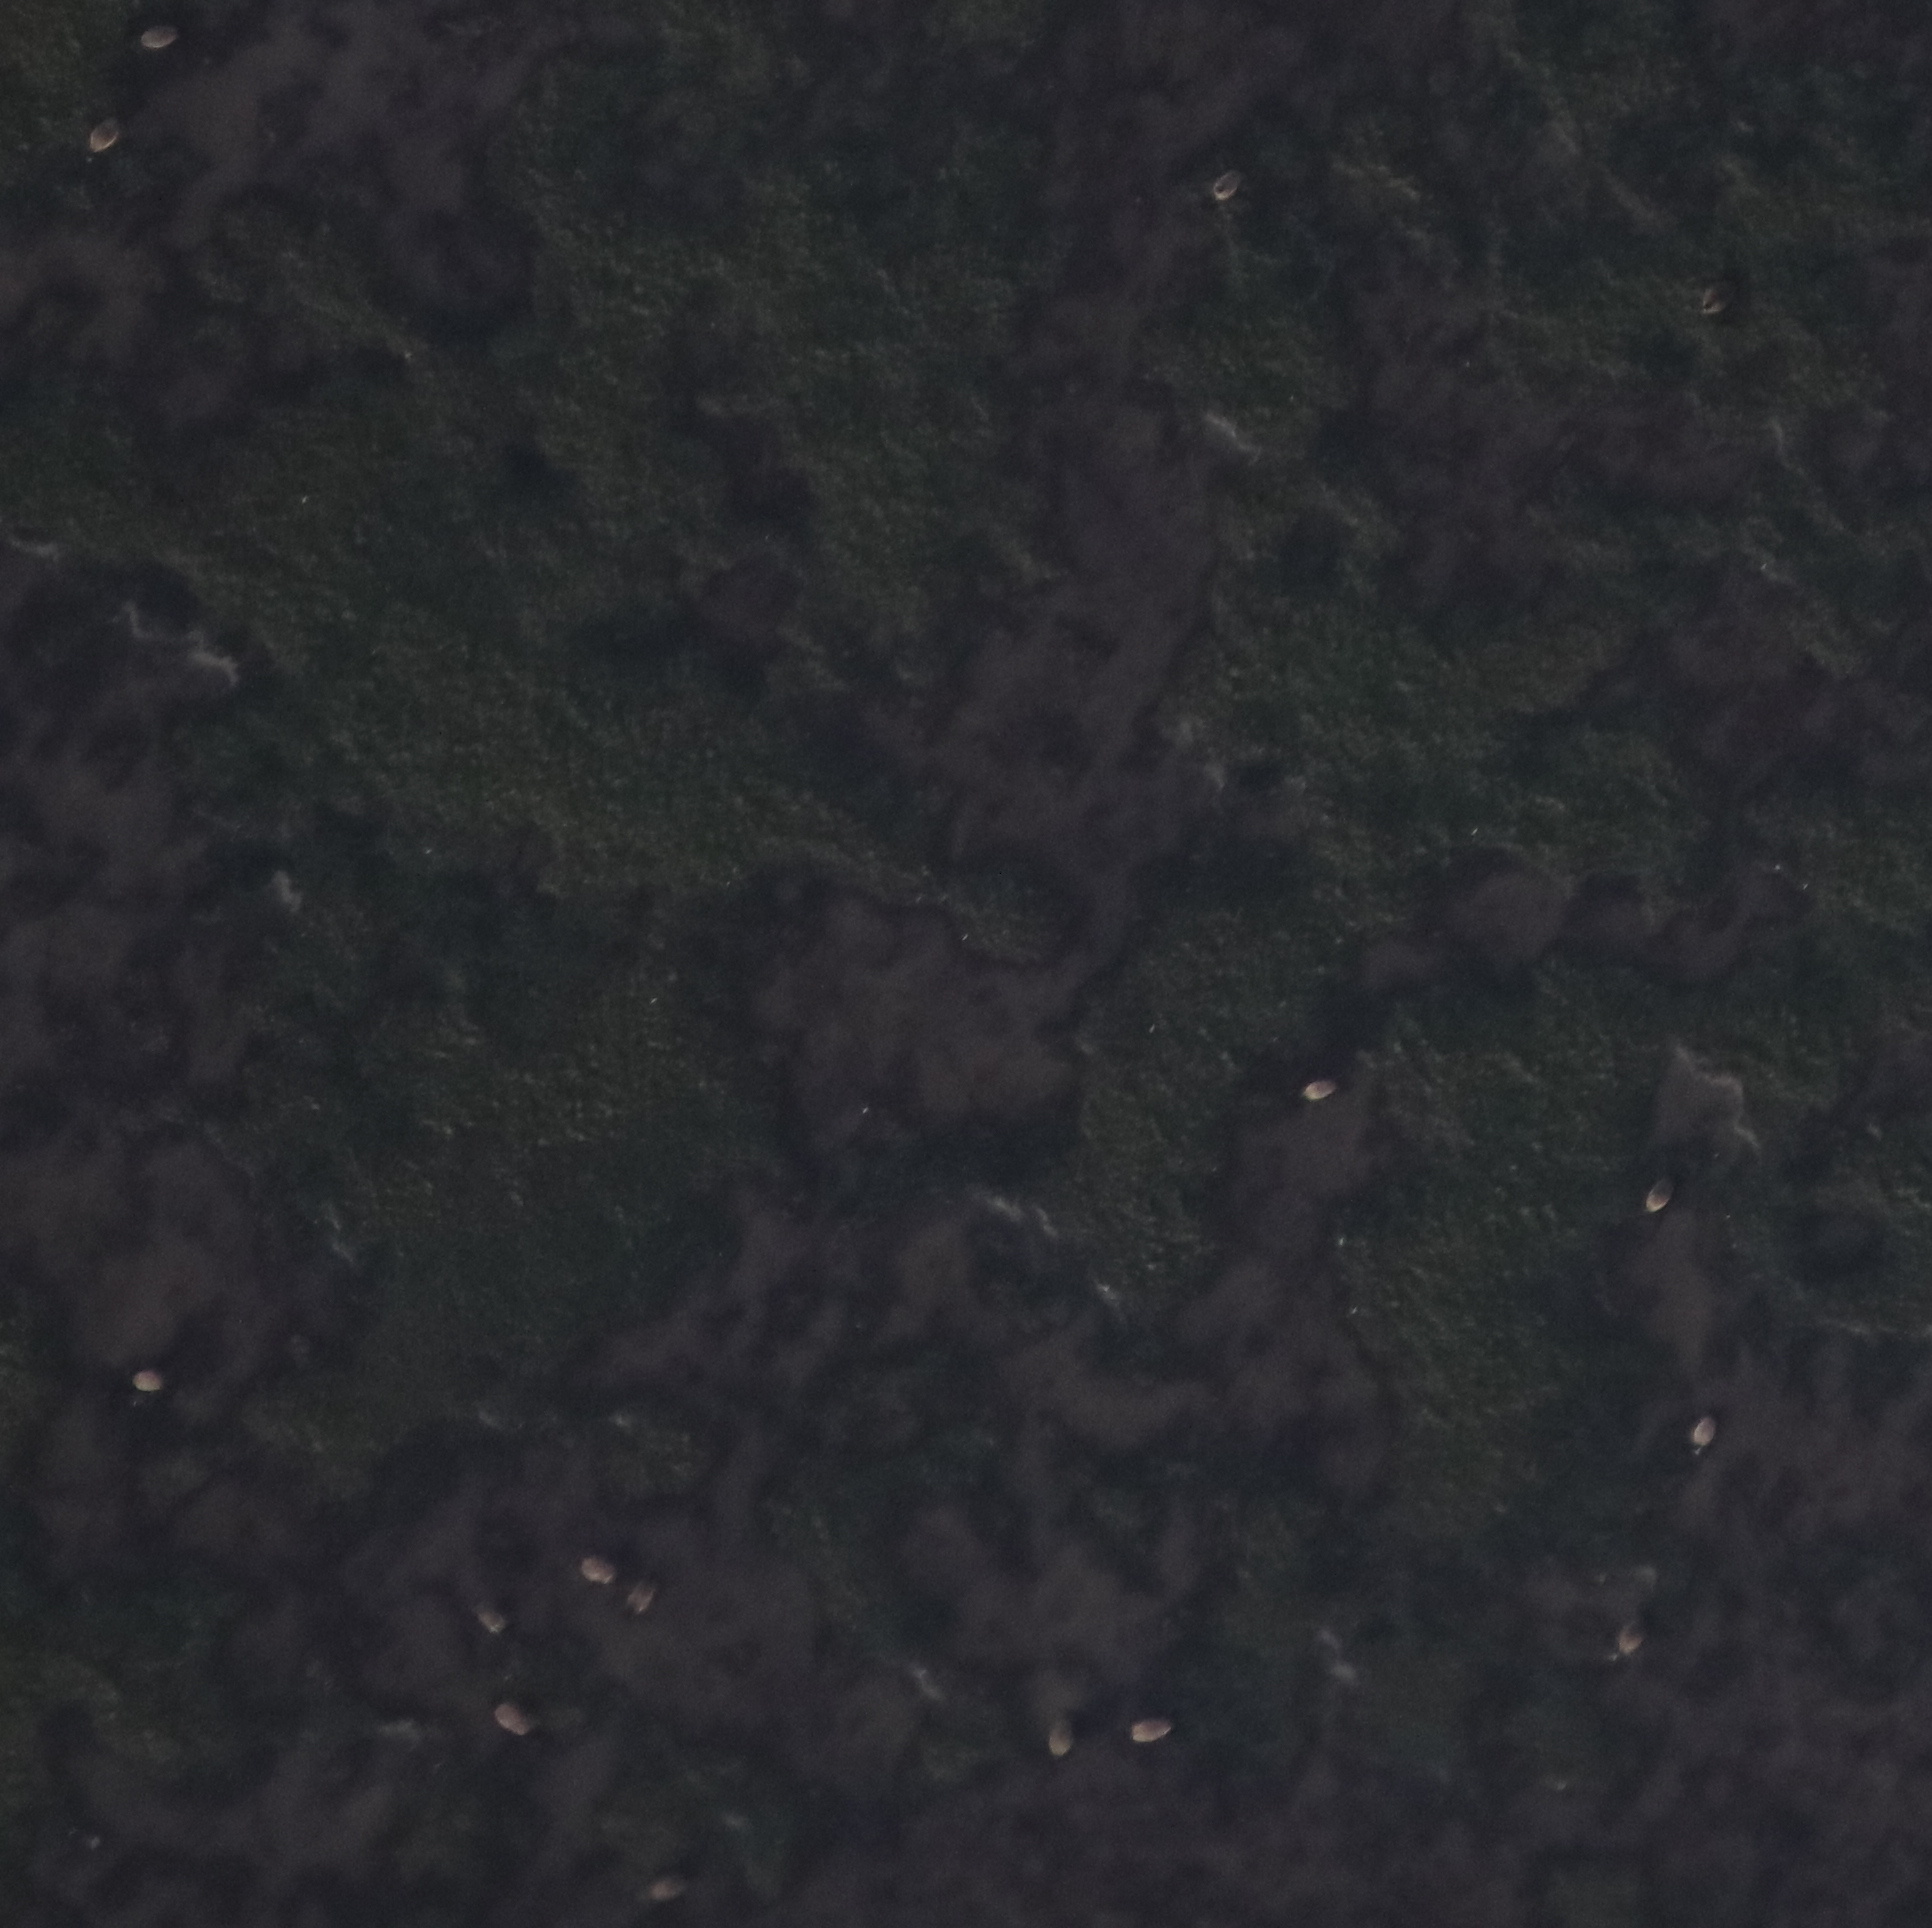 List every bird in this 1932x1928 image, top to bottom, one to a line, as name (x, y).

Canada goose (159, 37)
Canada goose (104, 137)
Canada goose (1228, 186)
Canada goose (1716, 298)
Canada goose (1321, 1088)
Canada goose (1657, 1196)
Canada goose (148, 1383)
Canada goose (1704, 1433)
Canada goose (600, 1572)
Canada goose (643, 1597)
Canada goose (491, 1620)
Canada goose (1630, 1638)
Canada goose (515, 1718)
Canada goose (1151, 1727)
Canada goose (1061, 1741)
Canada goose (659, 1891)